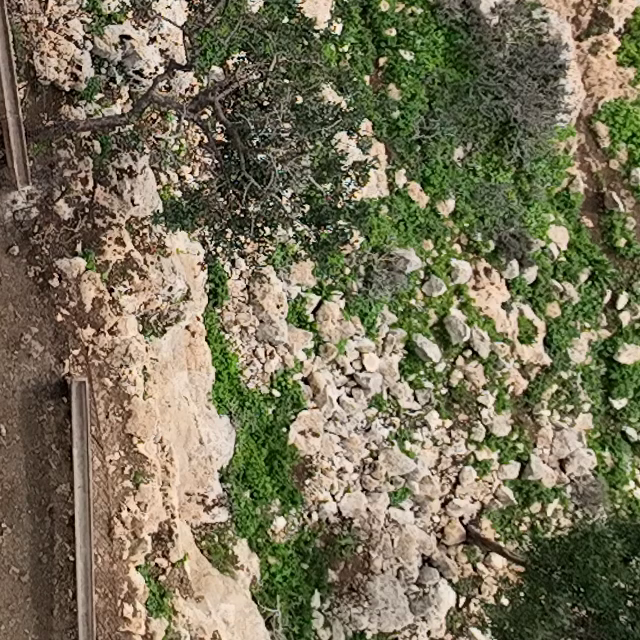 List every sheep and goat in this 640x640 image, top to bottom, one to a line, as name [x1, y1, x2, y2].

None